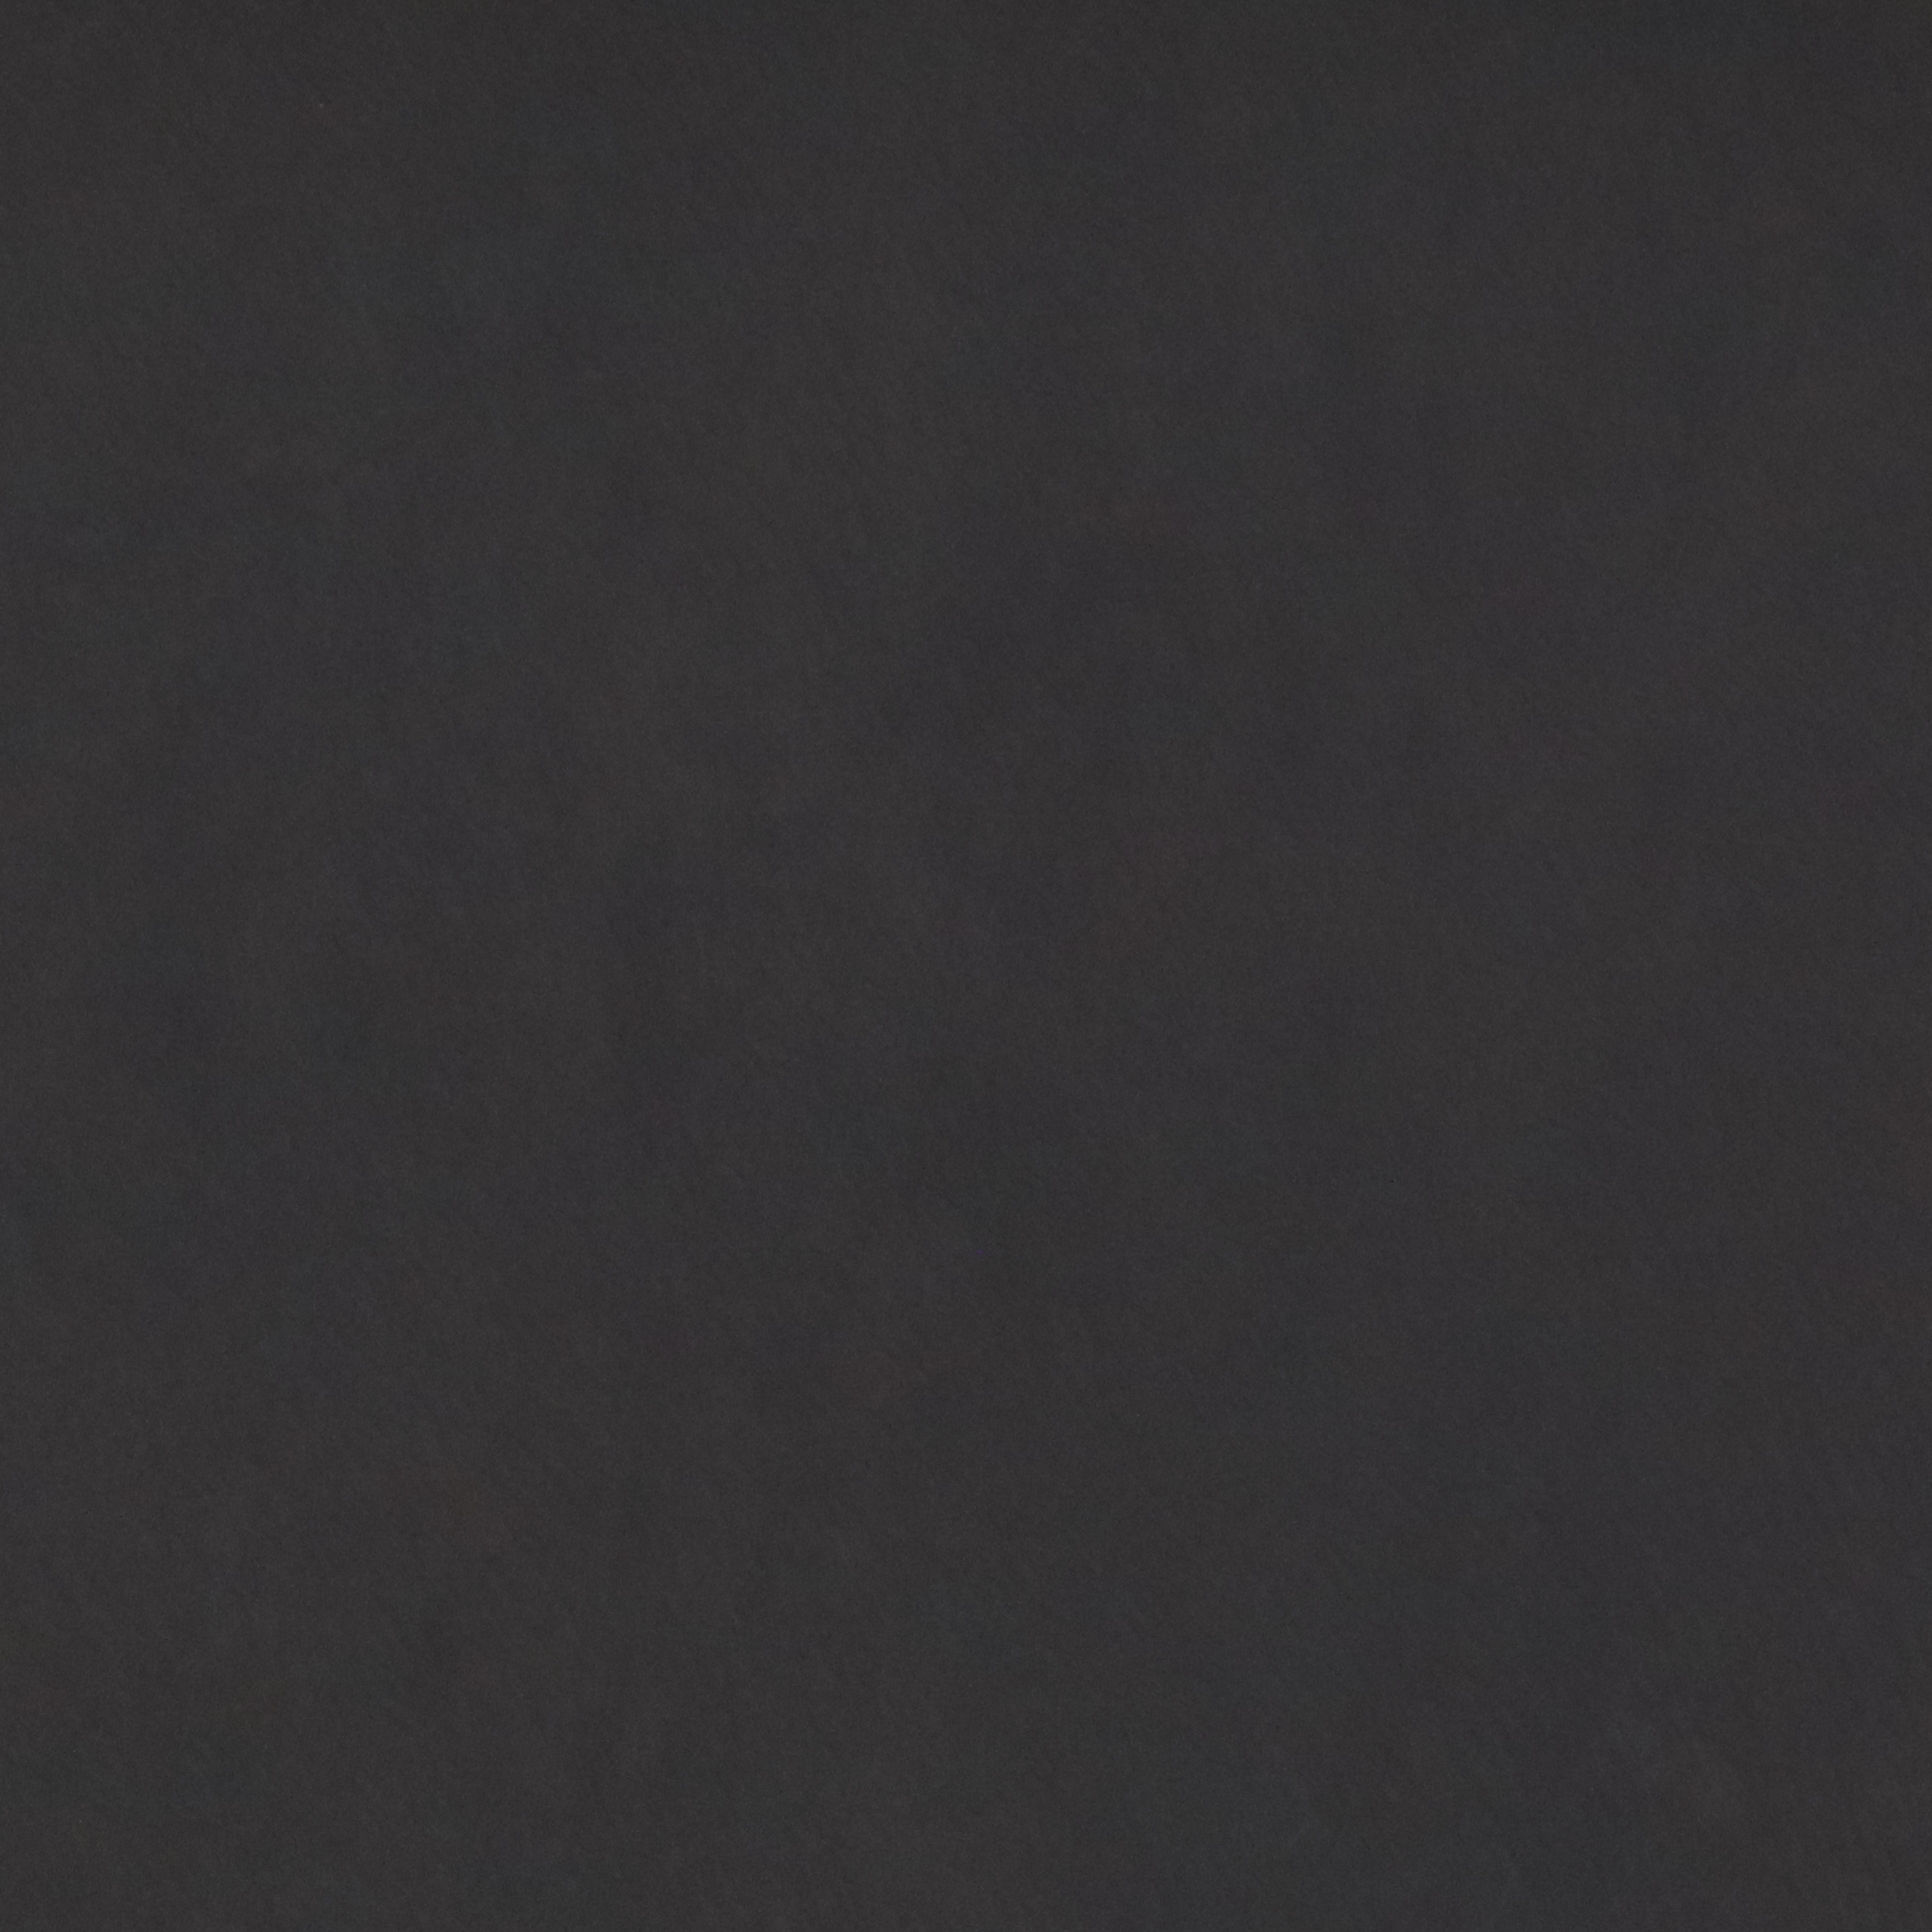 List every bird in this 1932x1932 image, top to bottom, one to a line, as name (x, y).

None